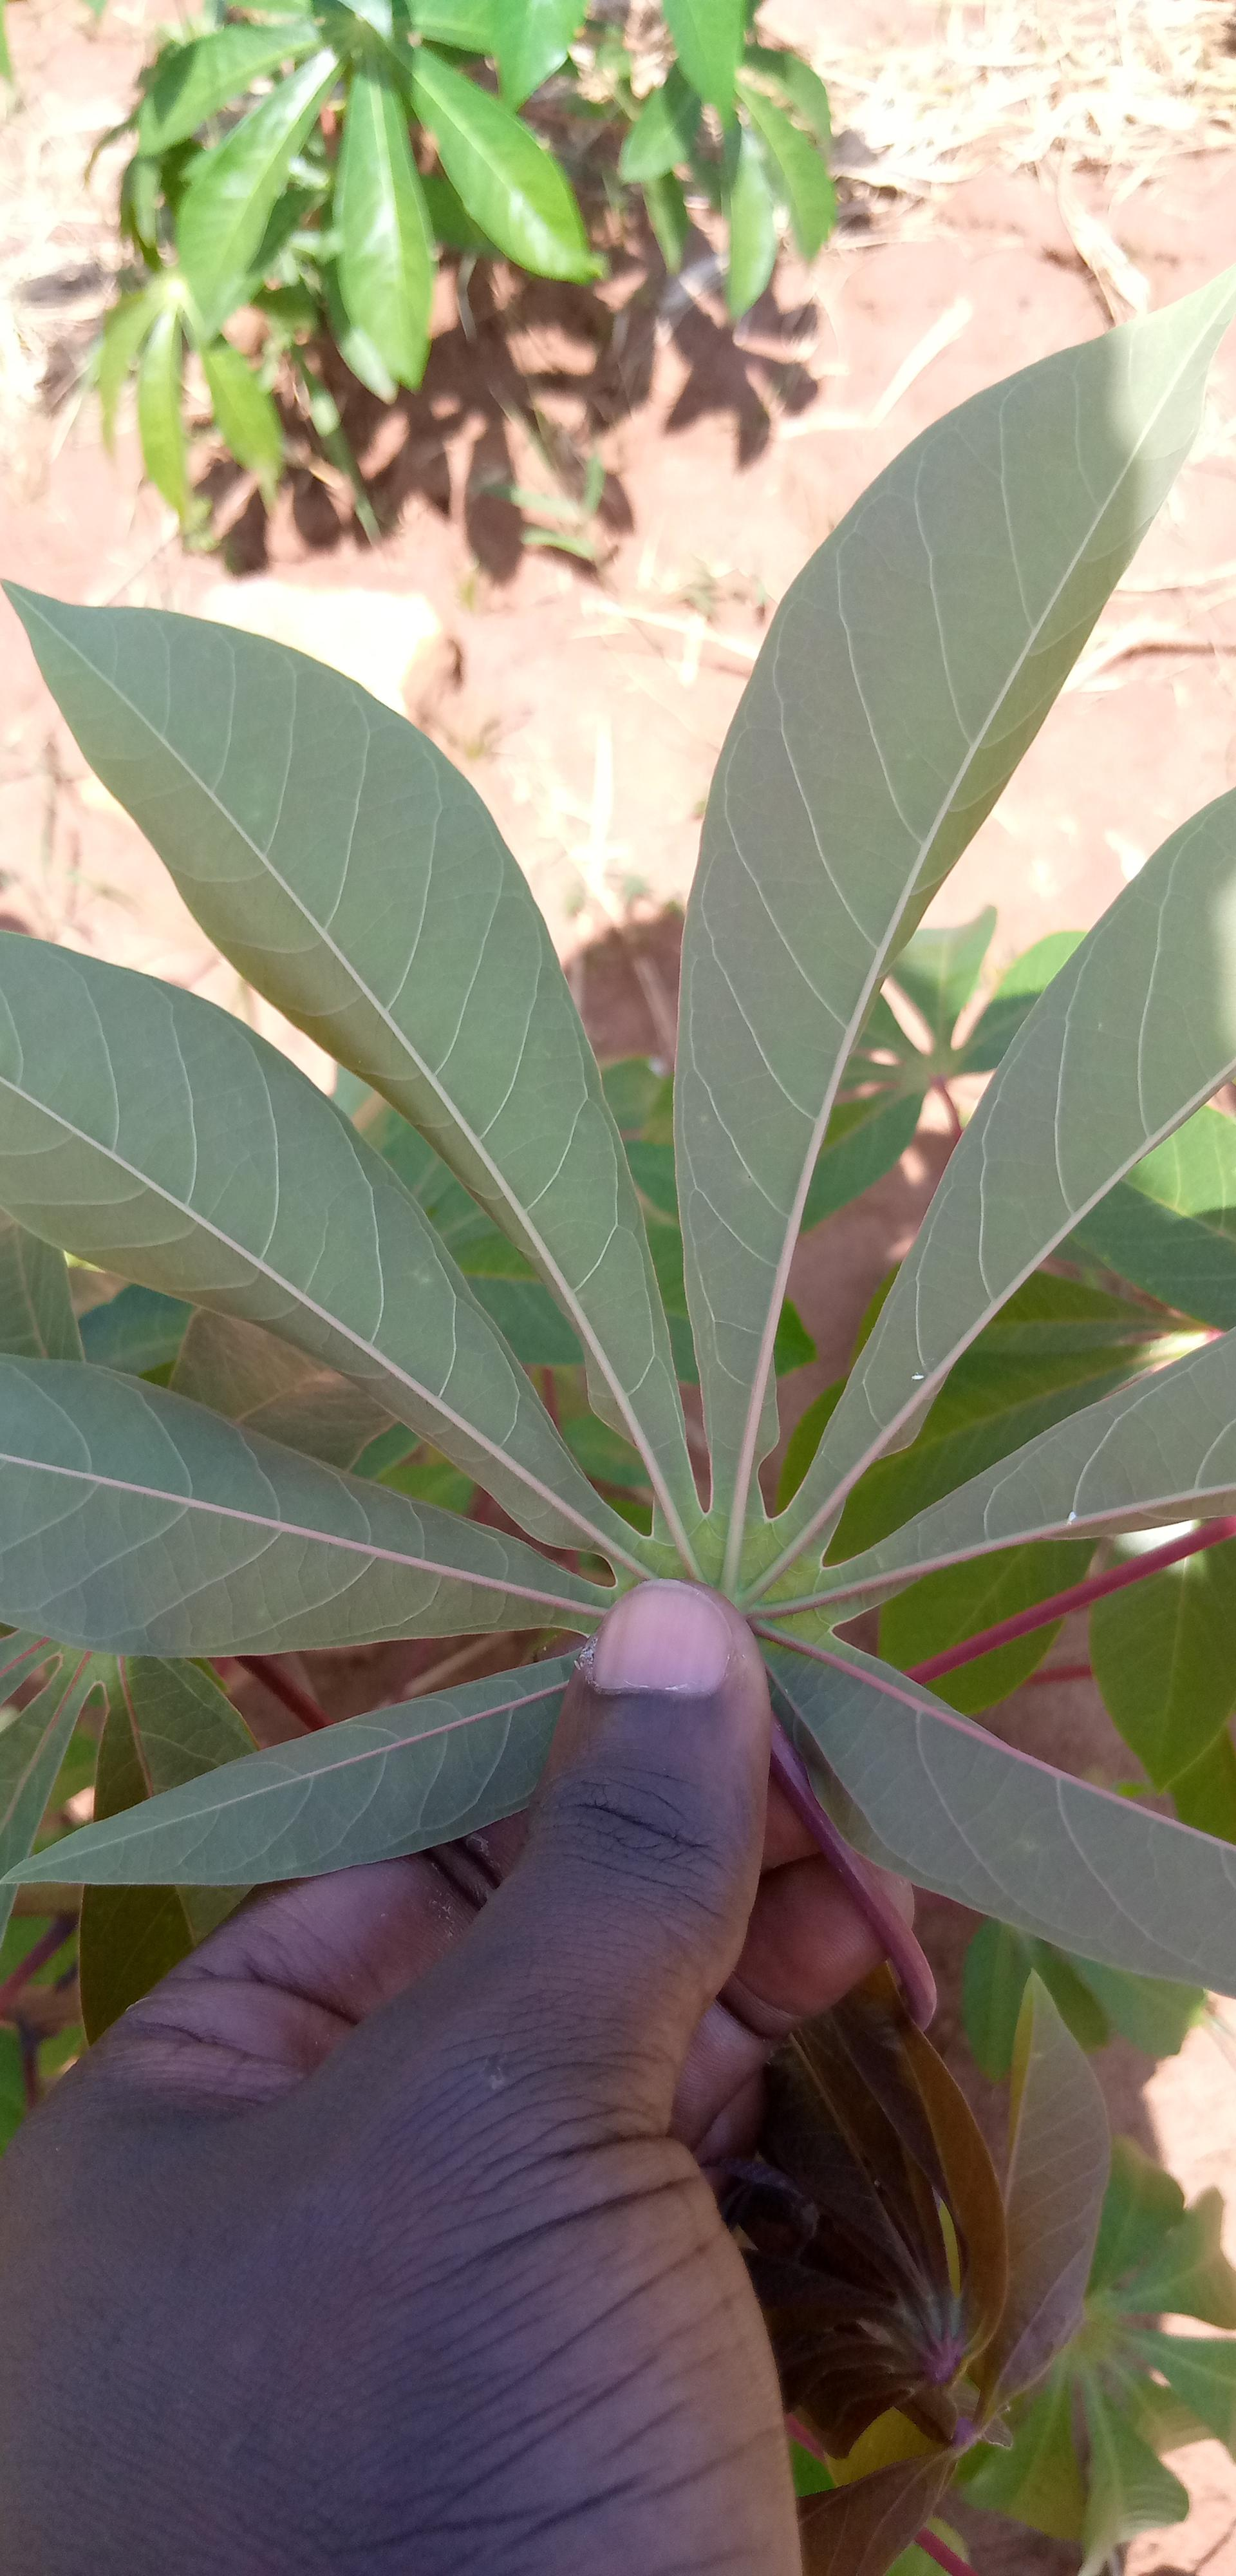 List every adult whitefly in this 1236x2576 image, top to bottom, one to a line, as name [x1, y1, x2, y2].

whitefly [908, 1372, 926, 1383]
whitefly [1064, 1507, 1079, 1529]